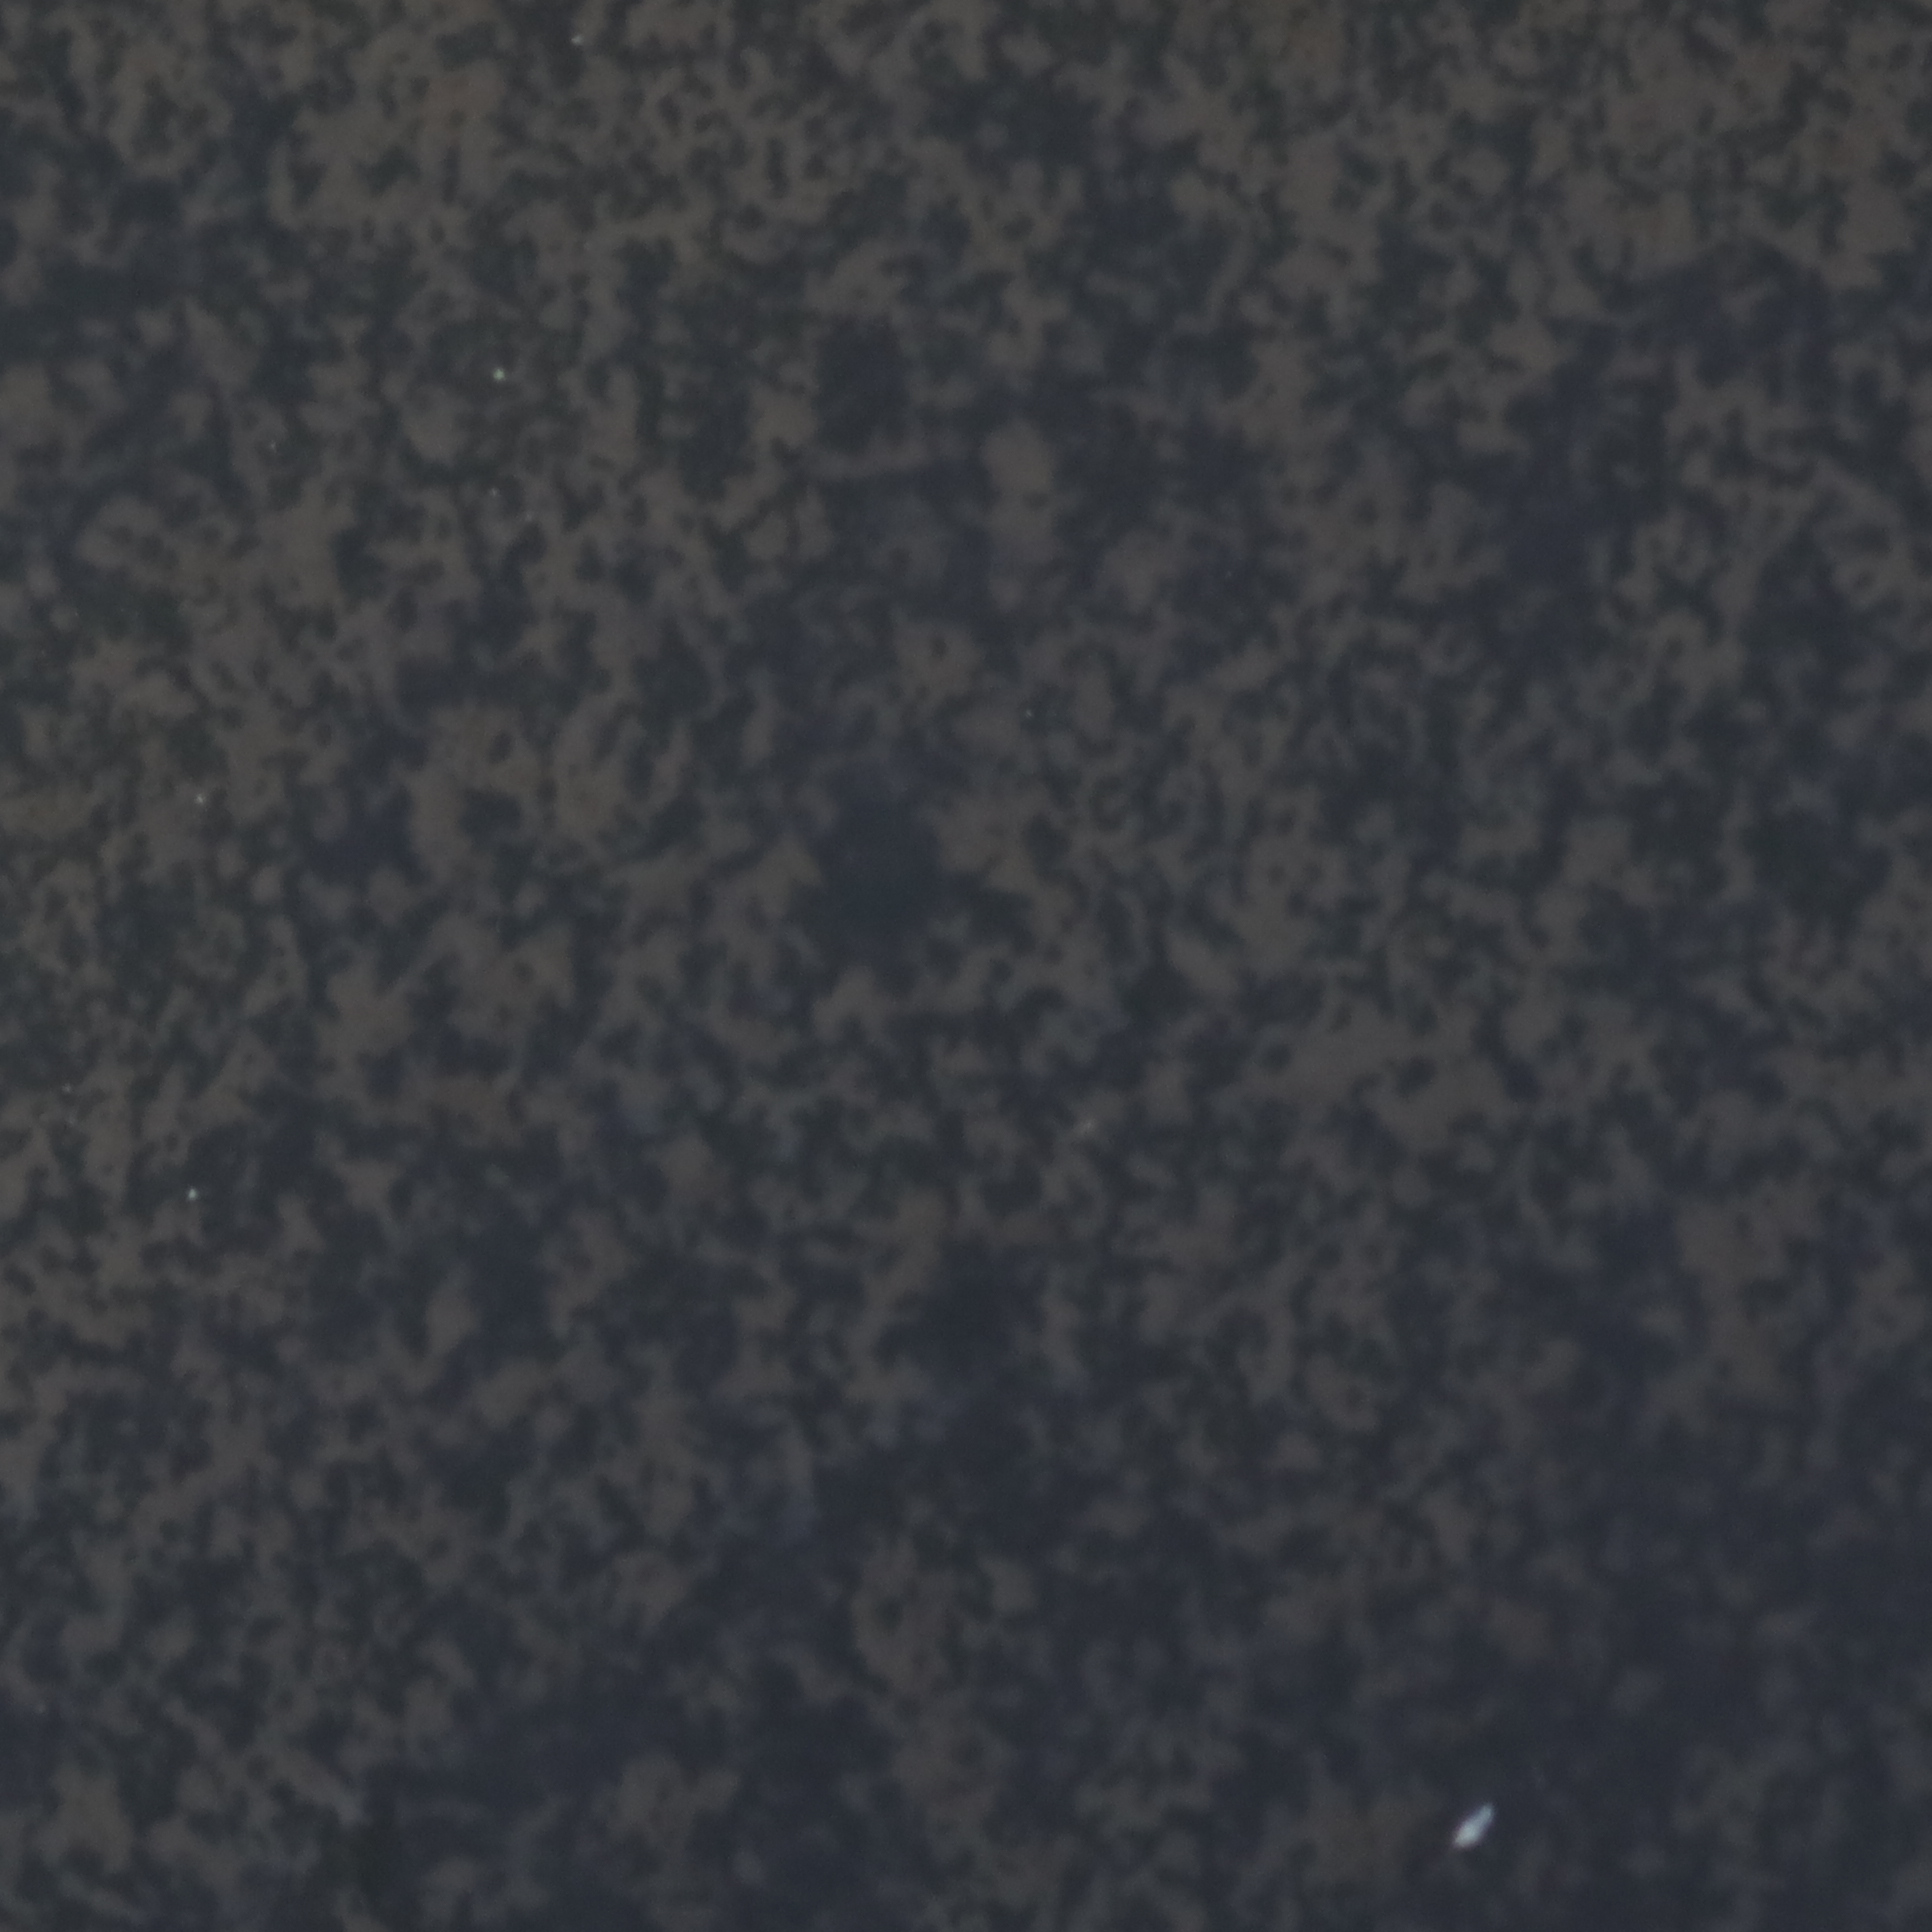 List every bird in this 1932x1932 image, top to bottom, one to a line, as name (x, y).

gull (1471, 1829)